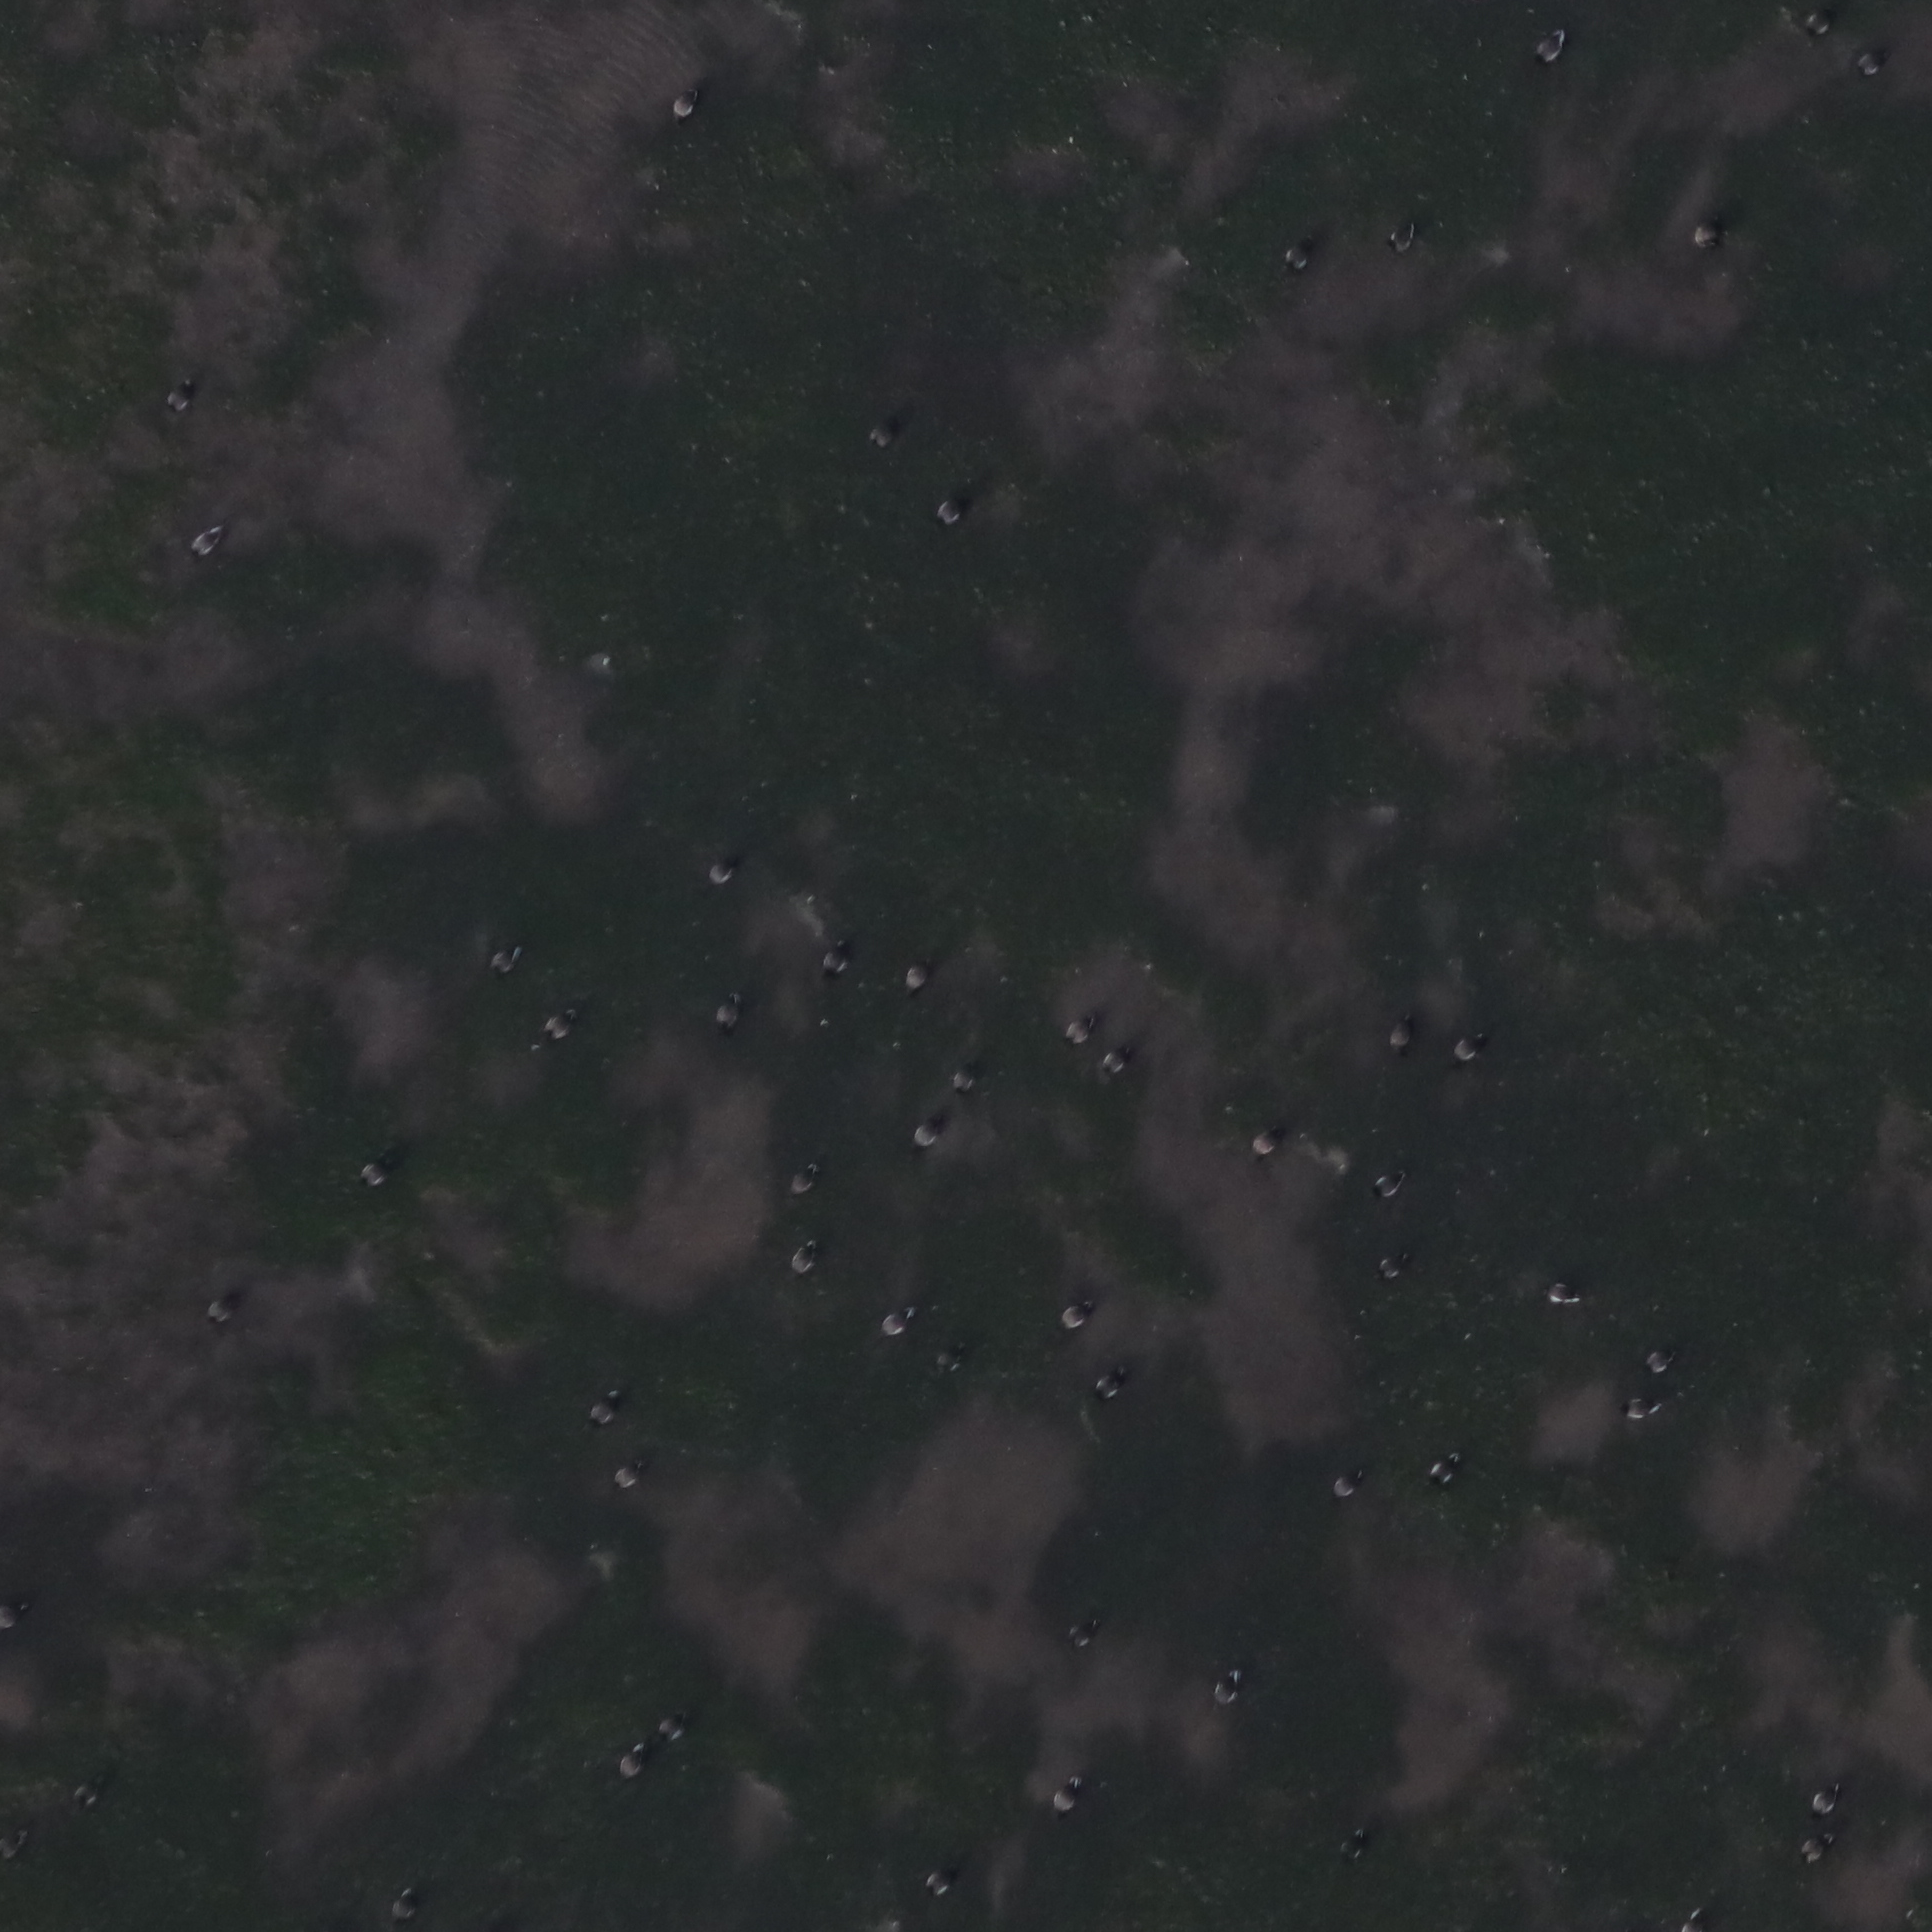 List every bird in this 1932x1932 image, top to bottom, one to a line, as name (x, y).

brant (1816, 25)
brant (1550, 47)
brant (1869, 63)
brant (685, 106)
brant (1711, 236)
brant (1403, 240)
brant (1299, 258)
brant (178, 399)
brant (884, 435)
brant (951, 512)
brant (205, 543)
brant (723, 870)
brant (835, 958)
brant (506, 960)
brant (915, 986)
brant (727, 1013)
brant (561, 1026)
brant (1079, 1031)
brant (1401, 1032)
brant (1467, 1048)
brant (1115, 1063)
brant (959, 1081)
brant (928, 1136)
brant (1265, 1139)
brant (374, 1174)
brant (802, 1180)
brant (1389, 1187)
brant (803, 1260)
brant (1391, 1268)
brant (1564, 1295)
brant (223, 1316)
brant (1075, 1316)
brant (896, 1324)
brant (949, 1359)
brant (1662, 1361)
brant (1108, 1387)
brant (606, 1411)
brant (1642, 1411)
brant (1444, 1473)
brant (626, 1477)
brant (1351, 1484)
brant (11, 1621)
brant (1079, 1637)
brant (1227, 1693)
brant (669, 1731)
brant (631, 1762)
brant (88, 1796)
brant (1067, 1797)
brant (1825, 1801)
brant (1352, 1844)
brant (10, 1846)
brant (1819, 1849)
brant (941, 1884)
brant (403, 1908)
brant (1693, 1931)